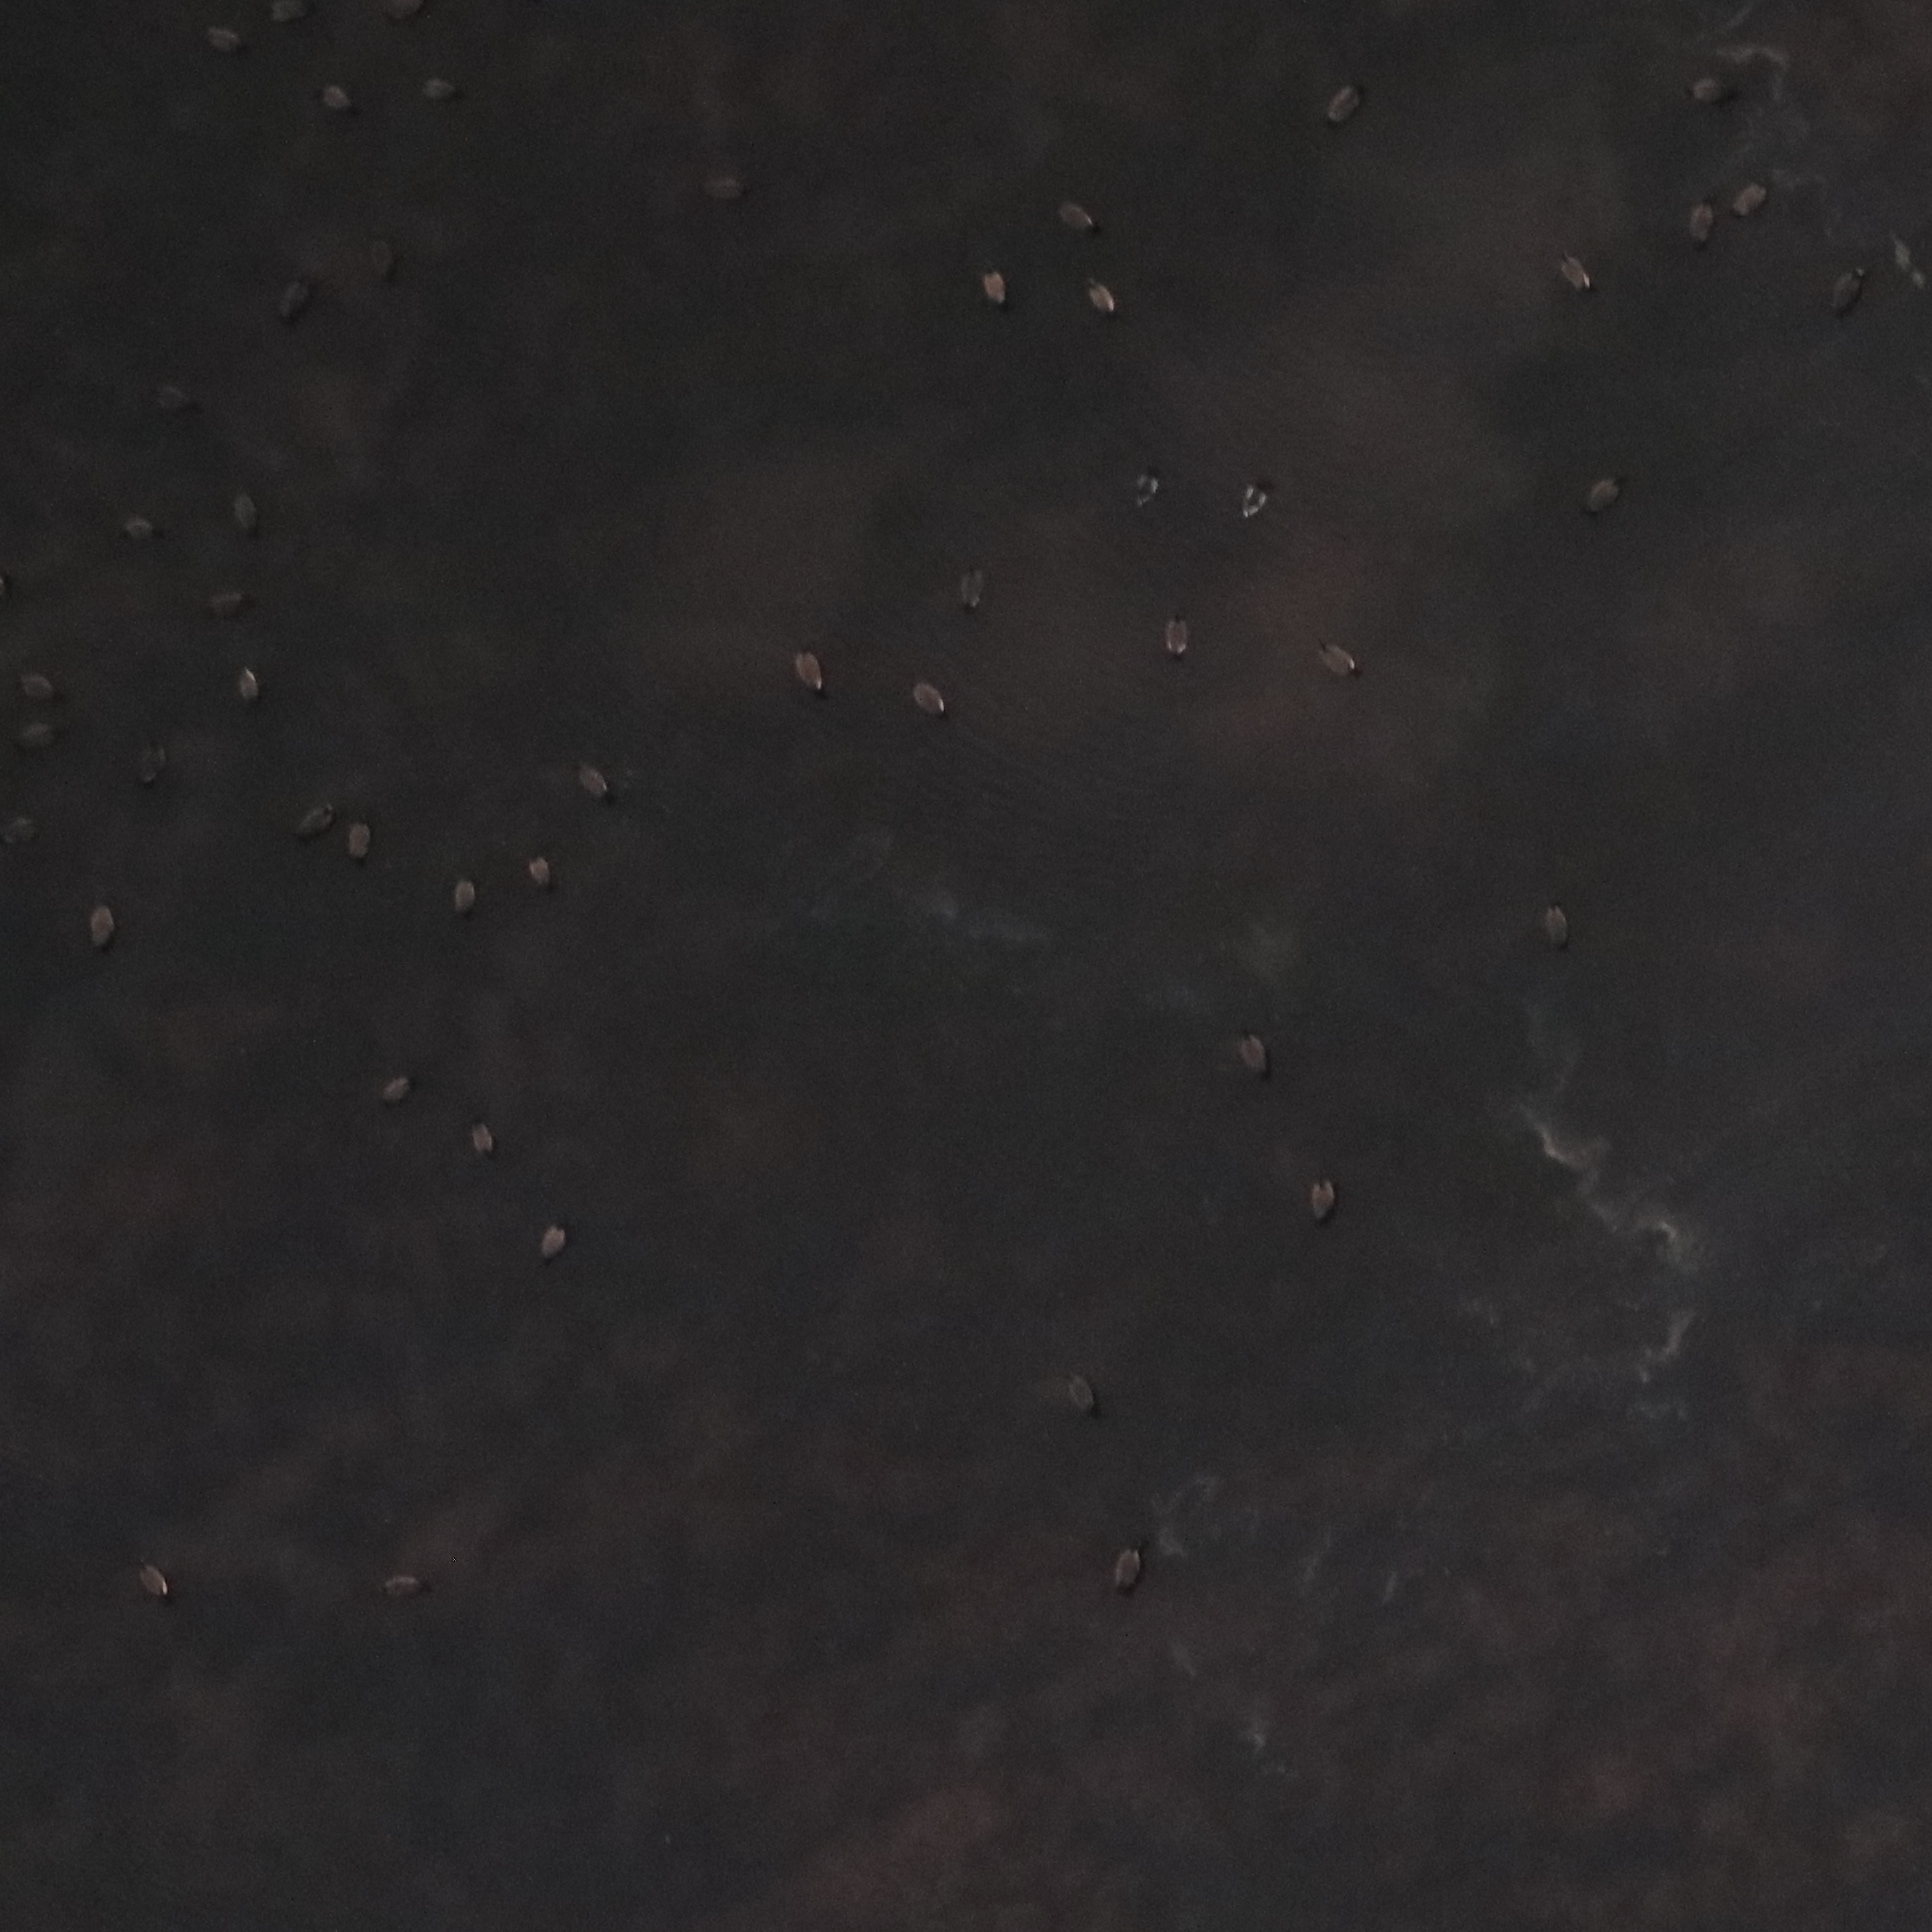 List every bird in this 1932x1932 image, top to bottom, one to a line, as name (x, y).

Canada goose (401, 3)
Canada goose (280, 10)
Canada goose (217, 39)
Canada goose (1707, 91)
Canada goose (440, 92)
Canada goose (336, 99)
Canada goose (1343, 106)
Canada goose (727, 186)
Canada goose (1752, 200)
Canada goose (1076, 218)
Canada goose (1702, 223)
Canada goose (383, 255)
Canada goose (1575, 274)
Canada goose (995, 285)
Canada goose (1844, 289)
Canada goose (296, 297)
Canada goose (1101, 297)
Canada goose (175, 398)
brant (1149, 483)
Canada goose (1602, 488)
brant (1255, 500)
Canada goose (246, 509)
Canada goose (144, 529)
Canada goose (973, 590)
Canada goose (230, 605)
Canada goose (1175, 636)
Canada goose (1337, 662)
Canada goose (810, 671)
Canada goose (37, 685)
Canada goose (247, 685)
Canada goose (930, 698)
Canada goose (32, 739)
Canada goose (155, 760)
Canada goose (593, 782)
Canada goose (316, 823)
Canada goose (21, 829)
Canada goose (359, 839)
Canada goose (544, 870)
Canada goose (466, 895)
Canada goose (1559, 925)
Canada goose (101, 926)
Canada goose (1253, 1054)
Canada goose (393, 1094)
Canada goose (482, 1140)
Canada goose (1324, 1199)
Canada goose (554, 1241)
Canada goose (1084, 1389)
Canada goose (1130, 1568)
Canada goose (154, 1581)
Canada goose (399, 1586)